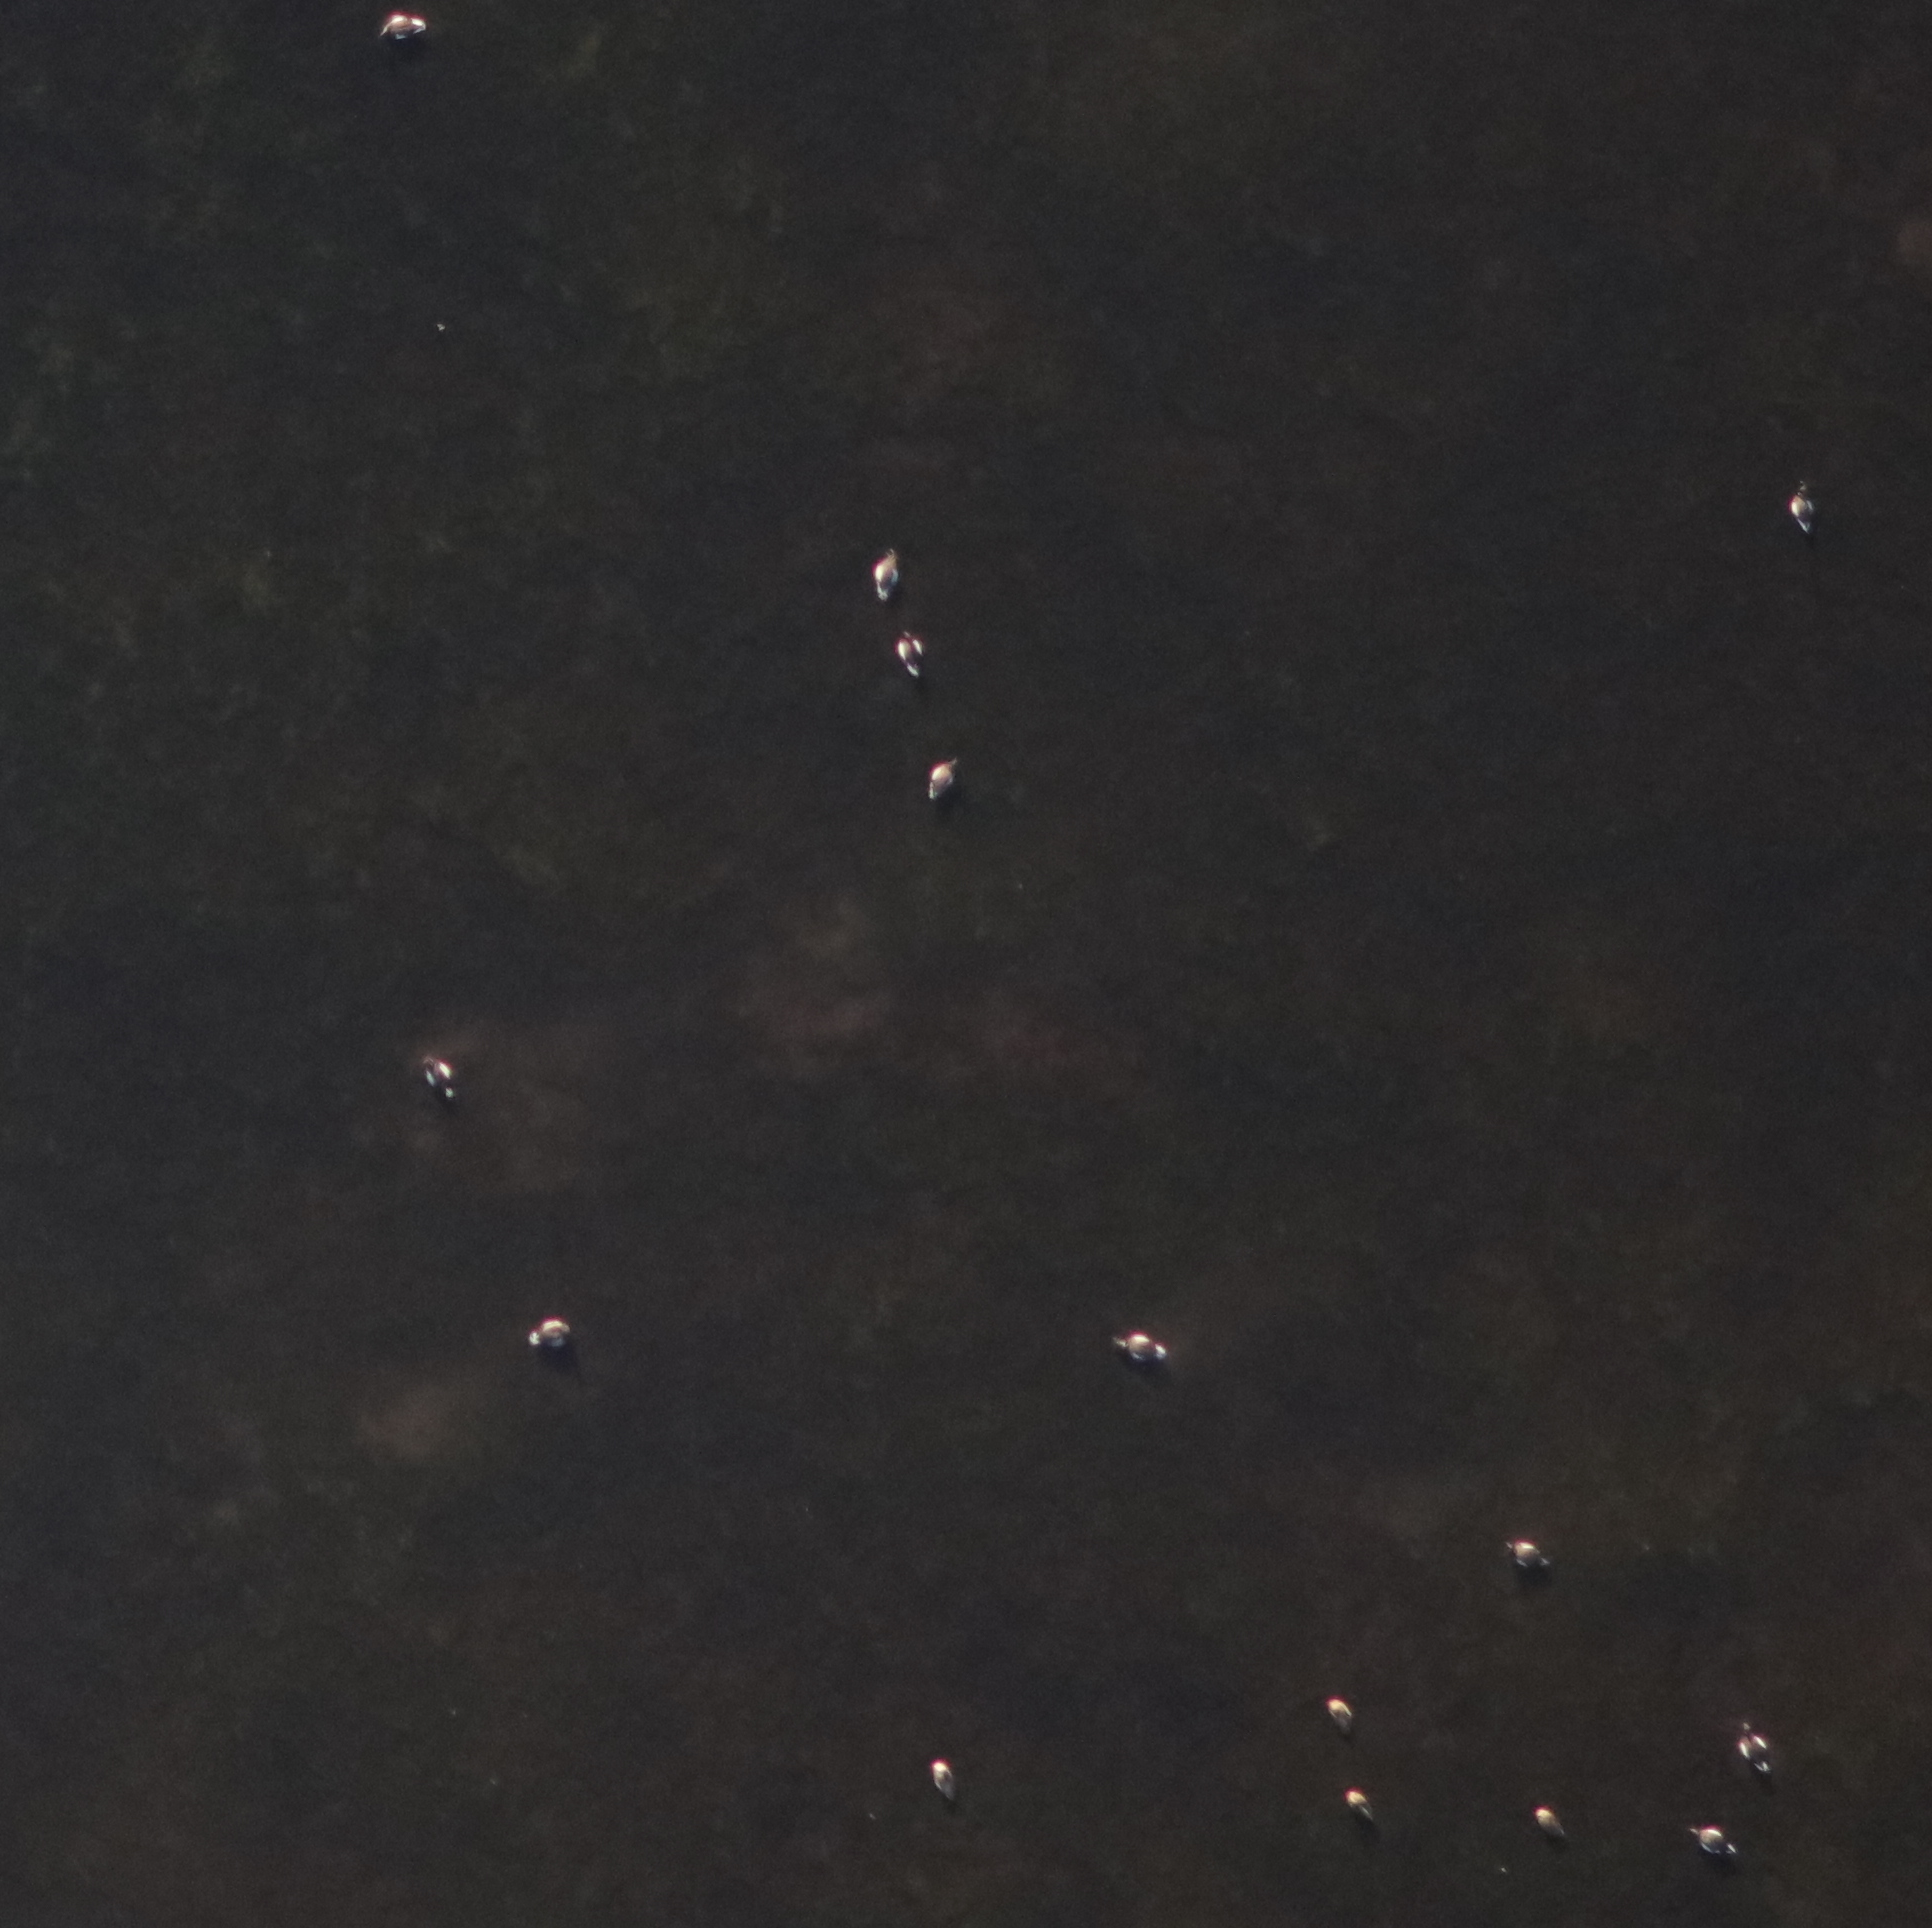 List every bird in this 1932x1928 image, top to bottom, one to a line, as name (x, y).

brant (404, 28)
brant (1801, 507)
brant (886, 573)
brant (910, 652)
brant (942, 777)
brant (440, 1074)
brant (552, 1331)
brant (1143, 1348)
brant (1525, 1553)
brant (1339, 1720)
brant (1751, 1747)
brant (941, 1782)
brant (1362, 1806)
brant (1548, 1821)
brant (1713, 1841)